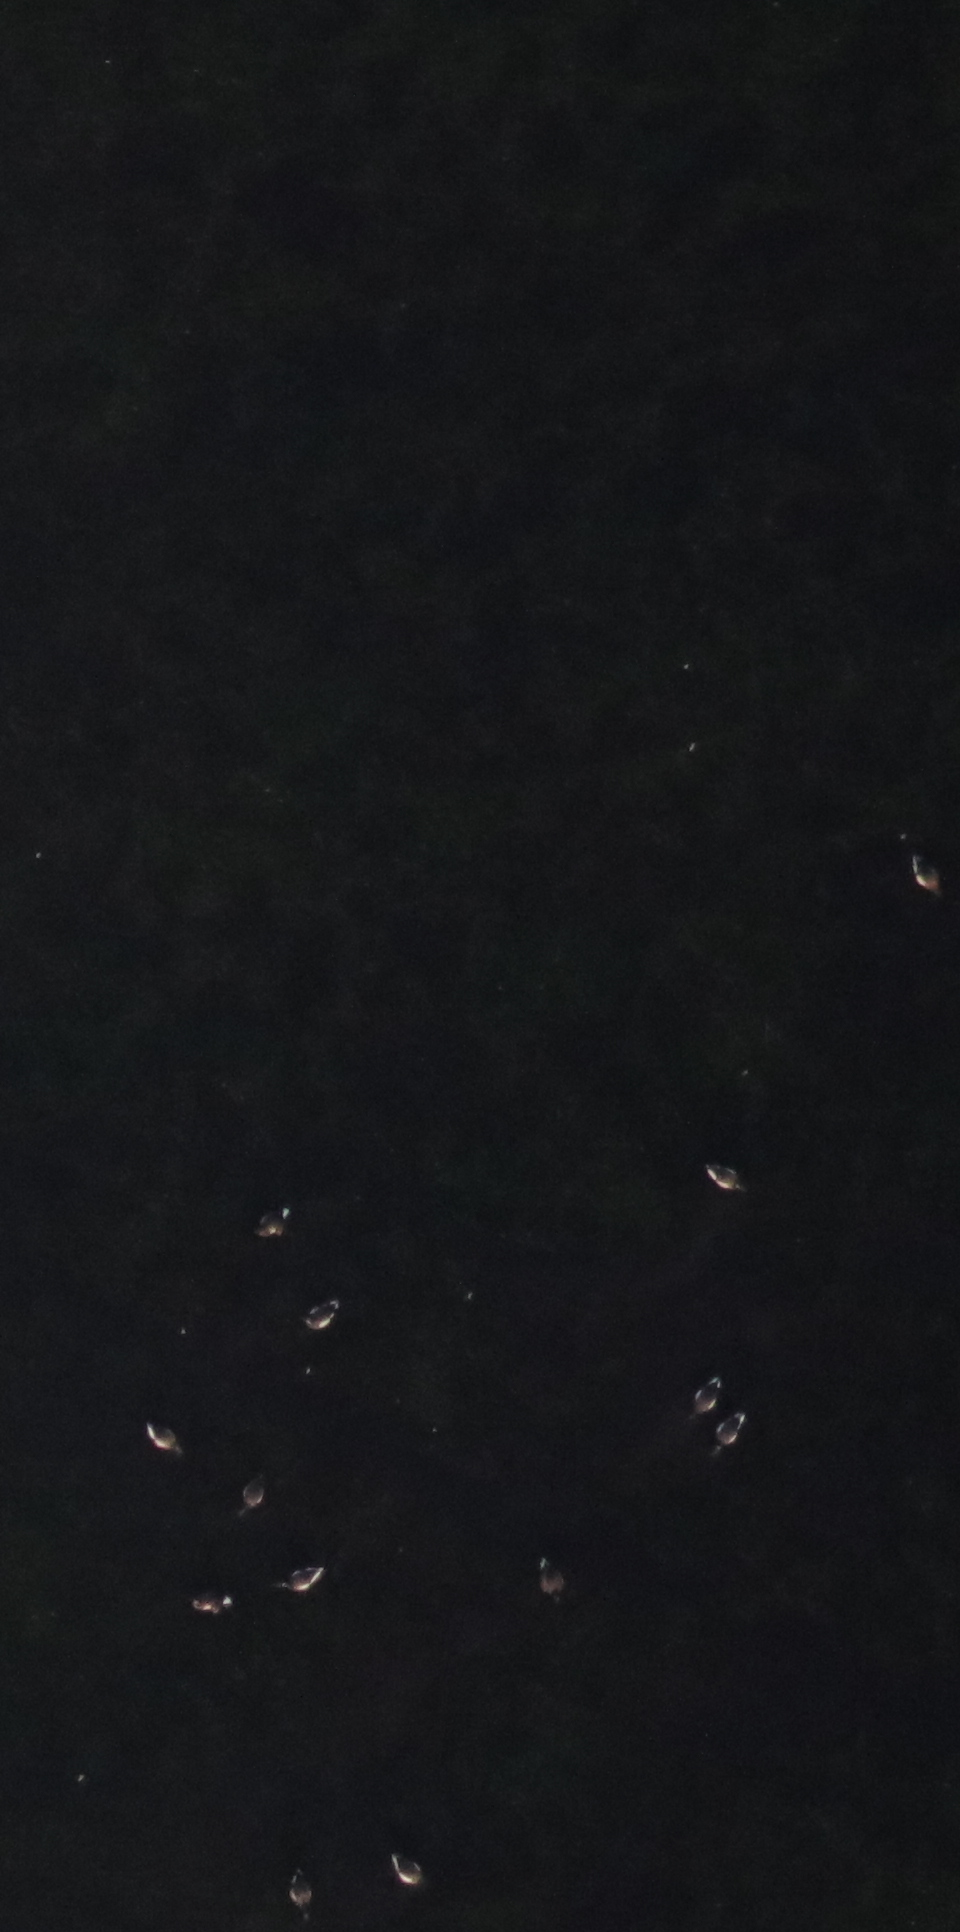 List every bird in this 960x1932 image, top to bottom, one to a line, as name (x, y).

brant (925, 873)
brant (724, 1178)
brant (272, 1222)
brant (323, 1315)
brant (711, 1401)
brant (730, 1432)
brant (164, 1438)
brant (253, 1494)
brant (302, 1580)
brant (550, 1581)
brant (212, 1601)
brant (405, 1867)
brant (302, 1894)